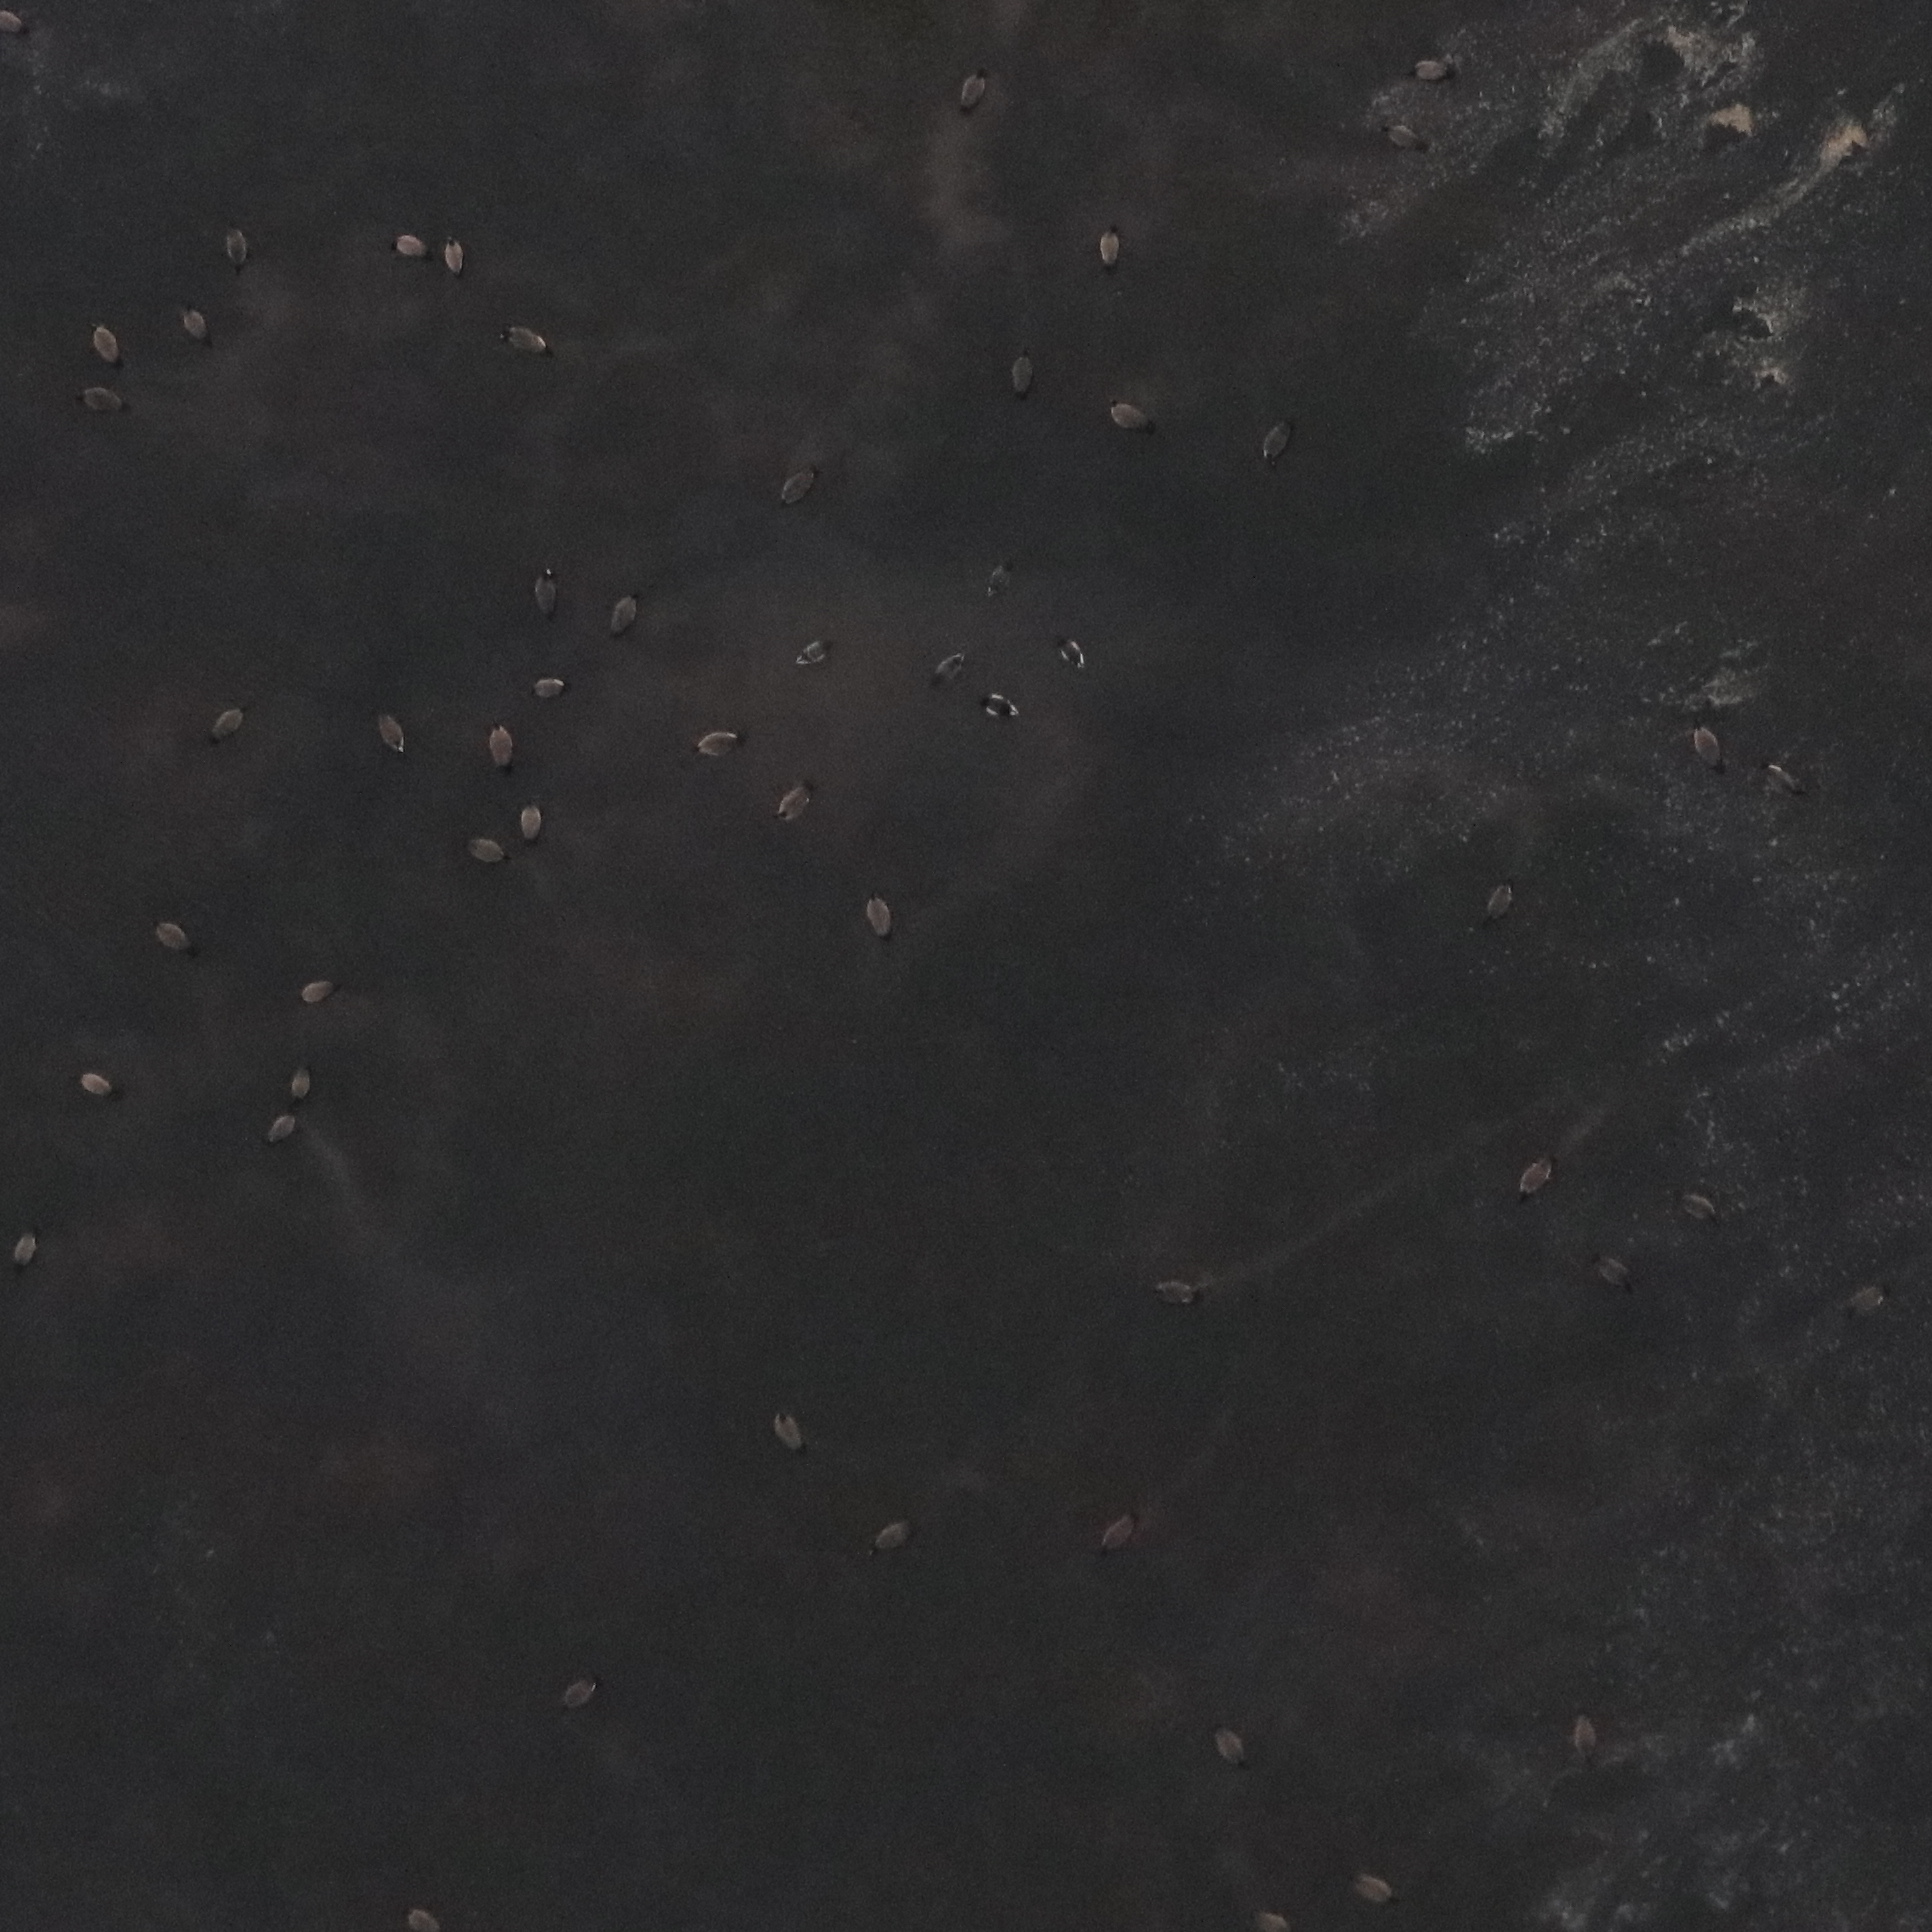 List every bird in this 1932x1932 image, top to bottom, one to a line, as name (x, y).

Canada goose (7, 22)
Canada goose (1429, 71)
Canada goose (971, 91)
Canada goose (1405, 137)
Canada goose (237, 244)
Canada goose (410, 246)
Canada goose (1108, 248)
Canada goose (454, 257)
Canada goose (196, 323)
Canada goose (524, 340)
Canada goose (105, 344)
Canada goose (1021, 371)
Canada goose (99, 398)
Canada goose (1128, 416)
Canada goose (1275, 438)
Canada goose (799, 488)
brant (1000, 576)
Canada goose (543, 593)
Canada goose (623, 613)
brant (812, 654)
brant (1070, 654)
brant (948, 669)
Canada goose (549, 688)
brant (997, 705)
Canada goose (228, 725)
Canada goose (391, 731)
Canada goose (717, 742)
Canada goose (501, 746)
Canada goose (1707, 746)
Canada goose (1780, 778)
Canada goose (794, 802)
Canada goose (532, 821)
Canada goose (486, 851)
Canada goose (1497, 900)
Canada goose (878, 916)
Canada goose (172, 935)
Canada goose (318, 993)
Canada goose (95, 1085)
Canada goose (299, 1088)
Canada goose (282, 1128)
Canada goose (1535, 1176)
Canada goose (1700, 1205)
Canada goose (24, 1251)
Canada goose (1616, 1272)
Canada goose (1177, 1289)
Canada goose (1867, 1300)
Canada goose (787, 1429)
Canada goose (1117, 1534)
Canada goose (891, 1536)
Canada goose (577, 1692)
Canada goose (1585, 1737)
Canada goose (1229, 1745)
Canada goose (1372, 1888)
Canada goose (423, 1925)
Canada goose (1271, 1926)